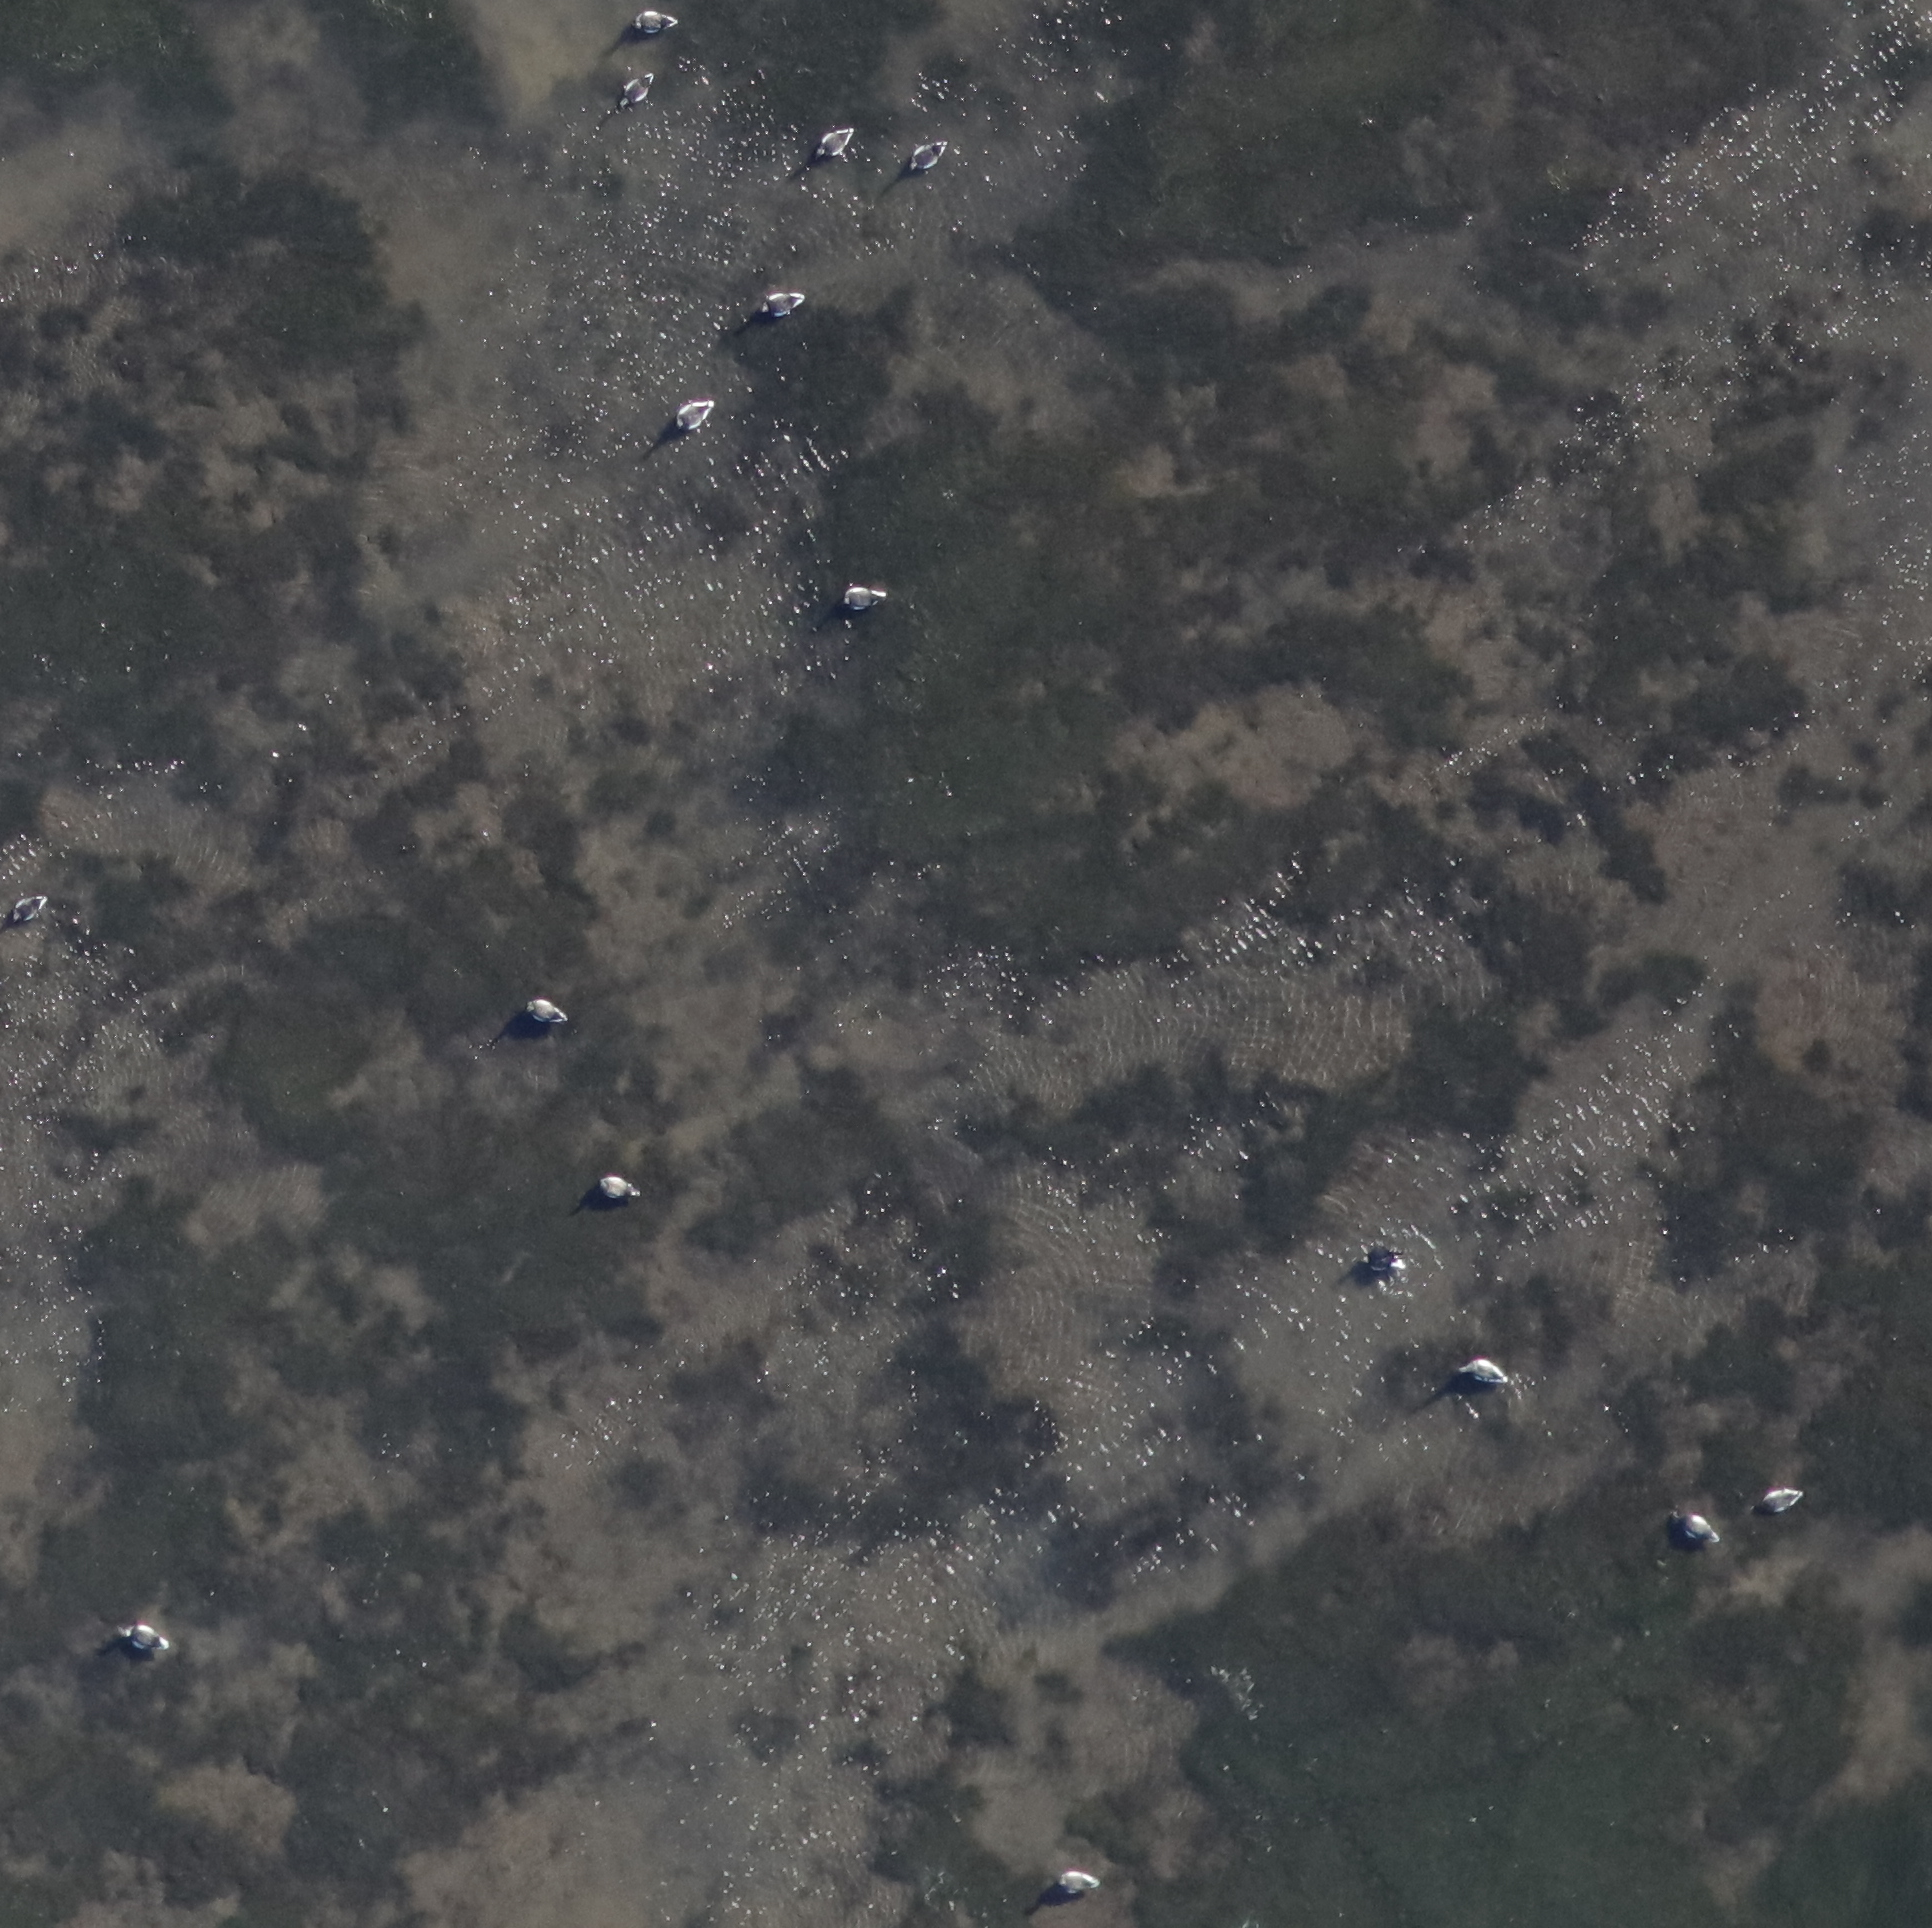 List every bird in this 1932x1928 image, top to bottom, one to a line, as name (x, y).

brant (654, 22)
brant (635, 90)
brant (834, 141)
brant (925, 158)
brant (780, 305)
brant (692, 418)
brant (862, 599)
brant (25, 910)
brant (543, 1011)
brant (615, 1189)
brant (1384, 1259)
brant (1484, 1370)
brant (1780, 1500)
brant (1697, 1527)
brant (147, 1638)
brant (1073, 1881)